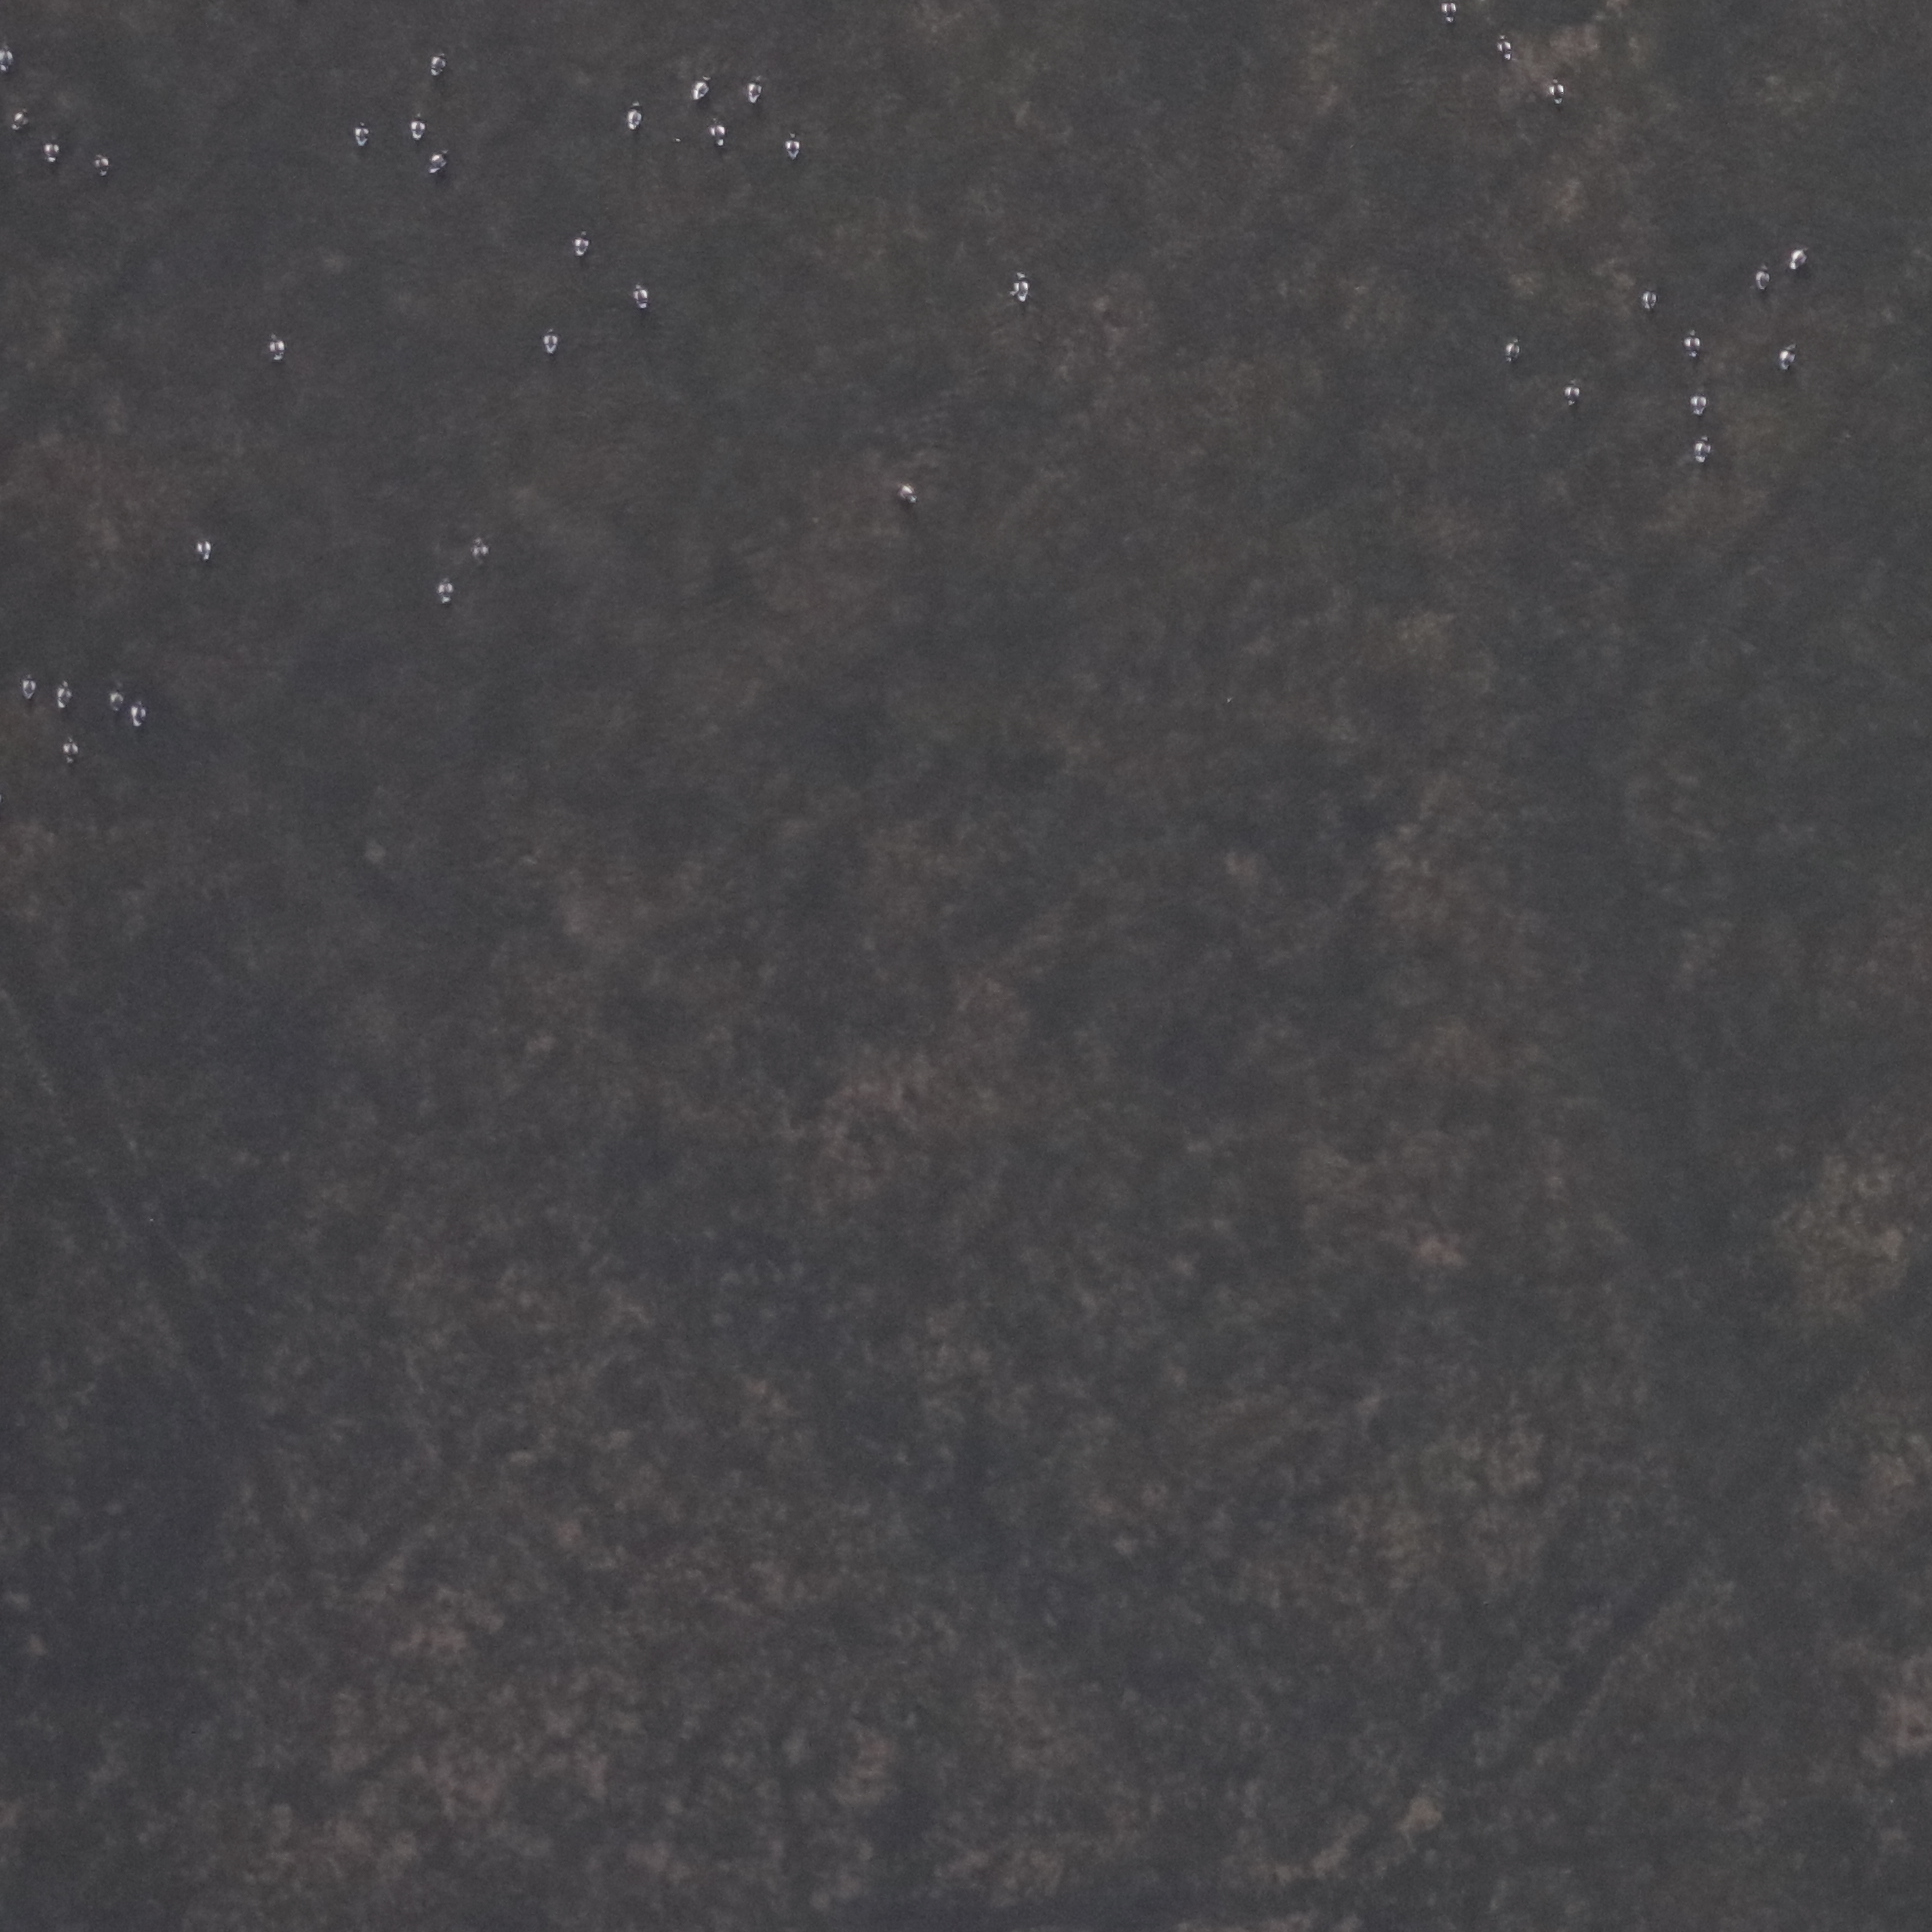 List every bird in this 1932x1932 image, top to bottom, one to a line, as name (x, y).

brant (1449, 10)
brant (1504, 46)
brant (3, 59)
brant (435, 64)
brant (701, 89)
brant (755, 89)
brant (1556, 91)
brant (636, 116)
brant (19, 119)
brant (418, 127)
brant (718, 133)
brant (362, 135)
brant (793, 147)
brant (51, 150)
brant (438, 162)
brant (102, 163)
brant (580, 243)
brant (1798, 260)
brant (1764, 279)
brant (1021, 287)
brant (640, 296)
brant (1649, 299)
brant (551, 340)
brant (1693, 345)
brant (277, 348)
brant (1513, 350)
brant (1785, 358)
brant (1573, 393)
brant (1699, 404)
brant (1702, 449)
brant (904, 495)
brant (204, 549)
brant (480, 551)
brant (447, 589)
brant (28, 687)
brant (64, 693)
brant (115, 699)
brant (136, 713)
brant (69, 749)